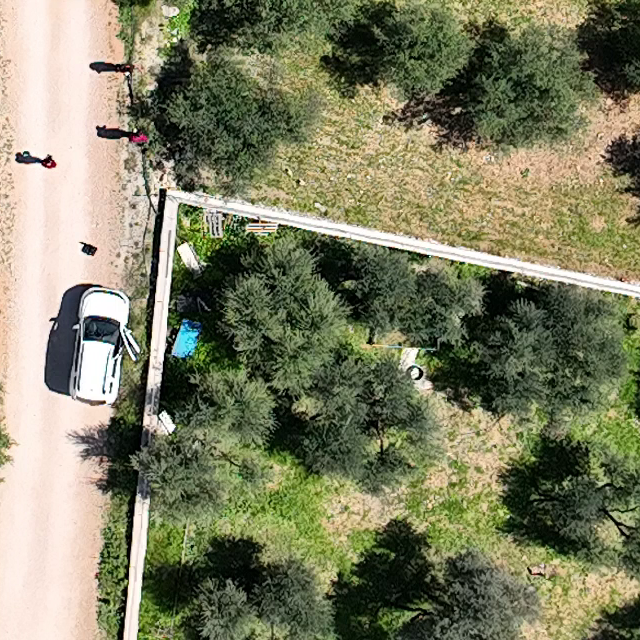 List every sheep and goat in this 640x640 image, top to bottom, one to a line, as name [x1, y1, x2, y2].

None